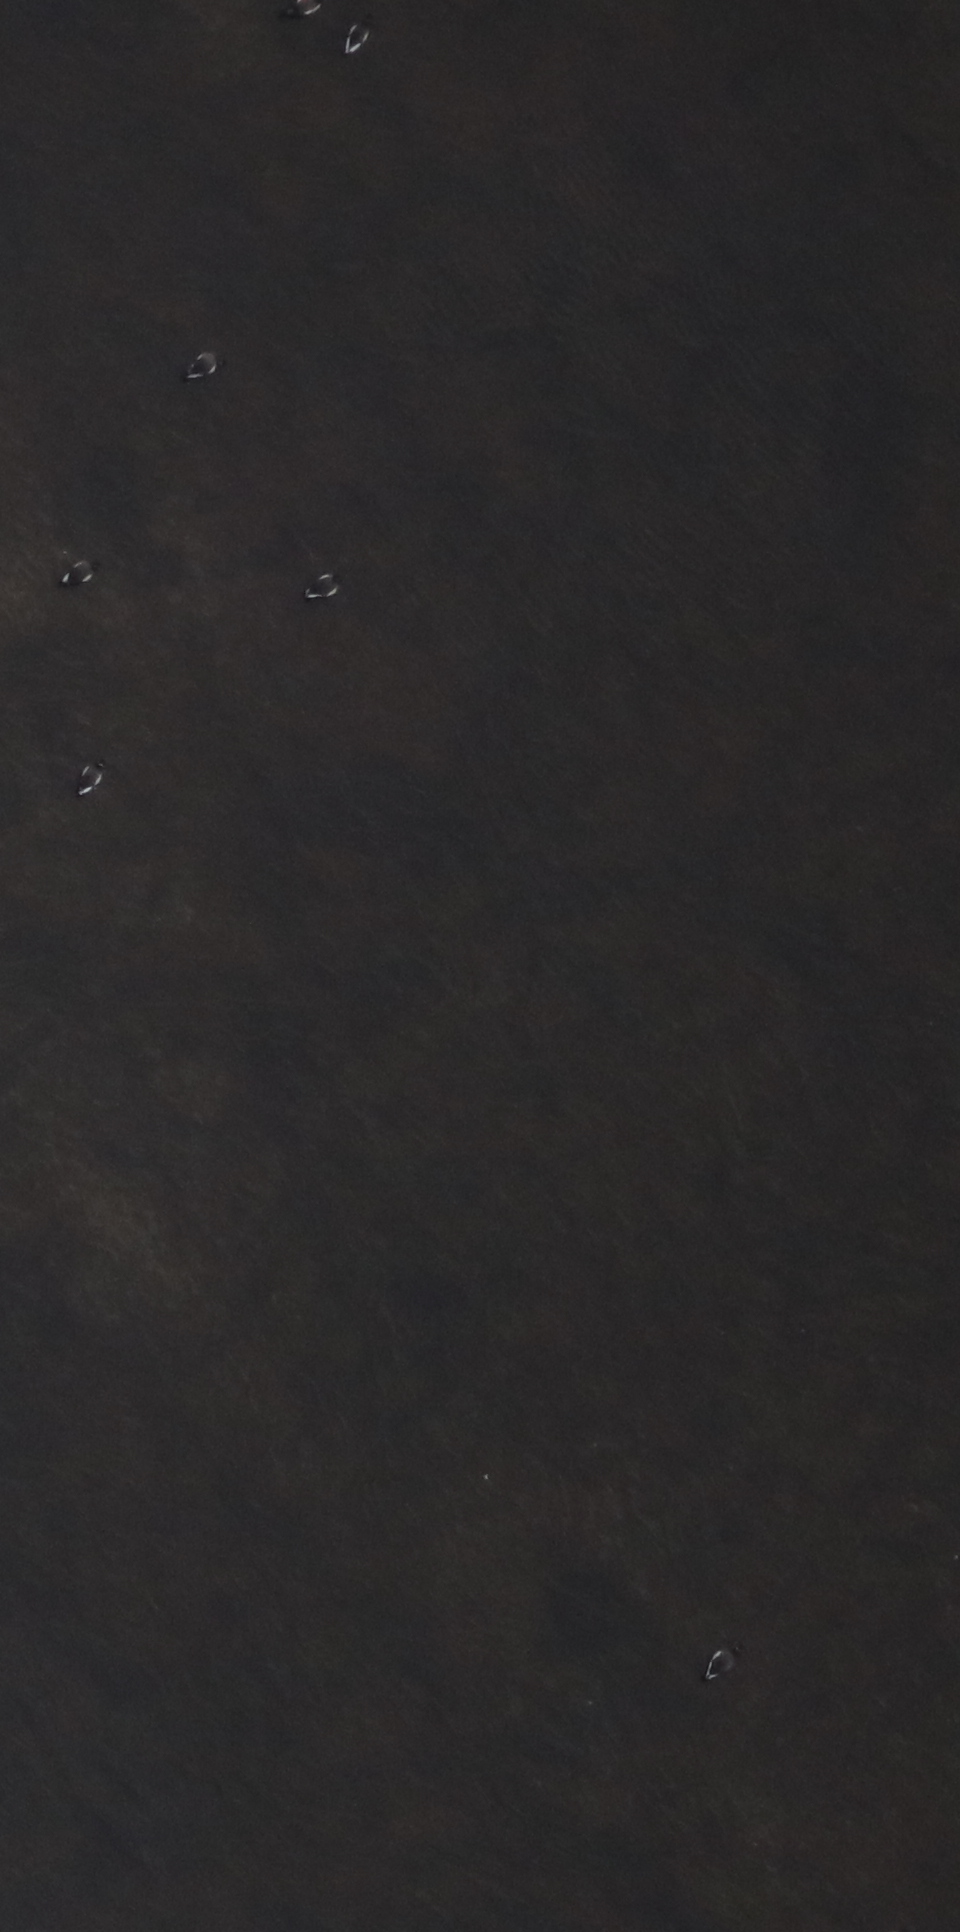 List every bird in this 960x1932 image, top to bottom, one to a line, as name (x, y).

brant (307, 6)
brant (358, 35)
brant (203, 365)
brant (80, 573)
brant (325, 588)
brant (93, 778)
brant (722, 1661)